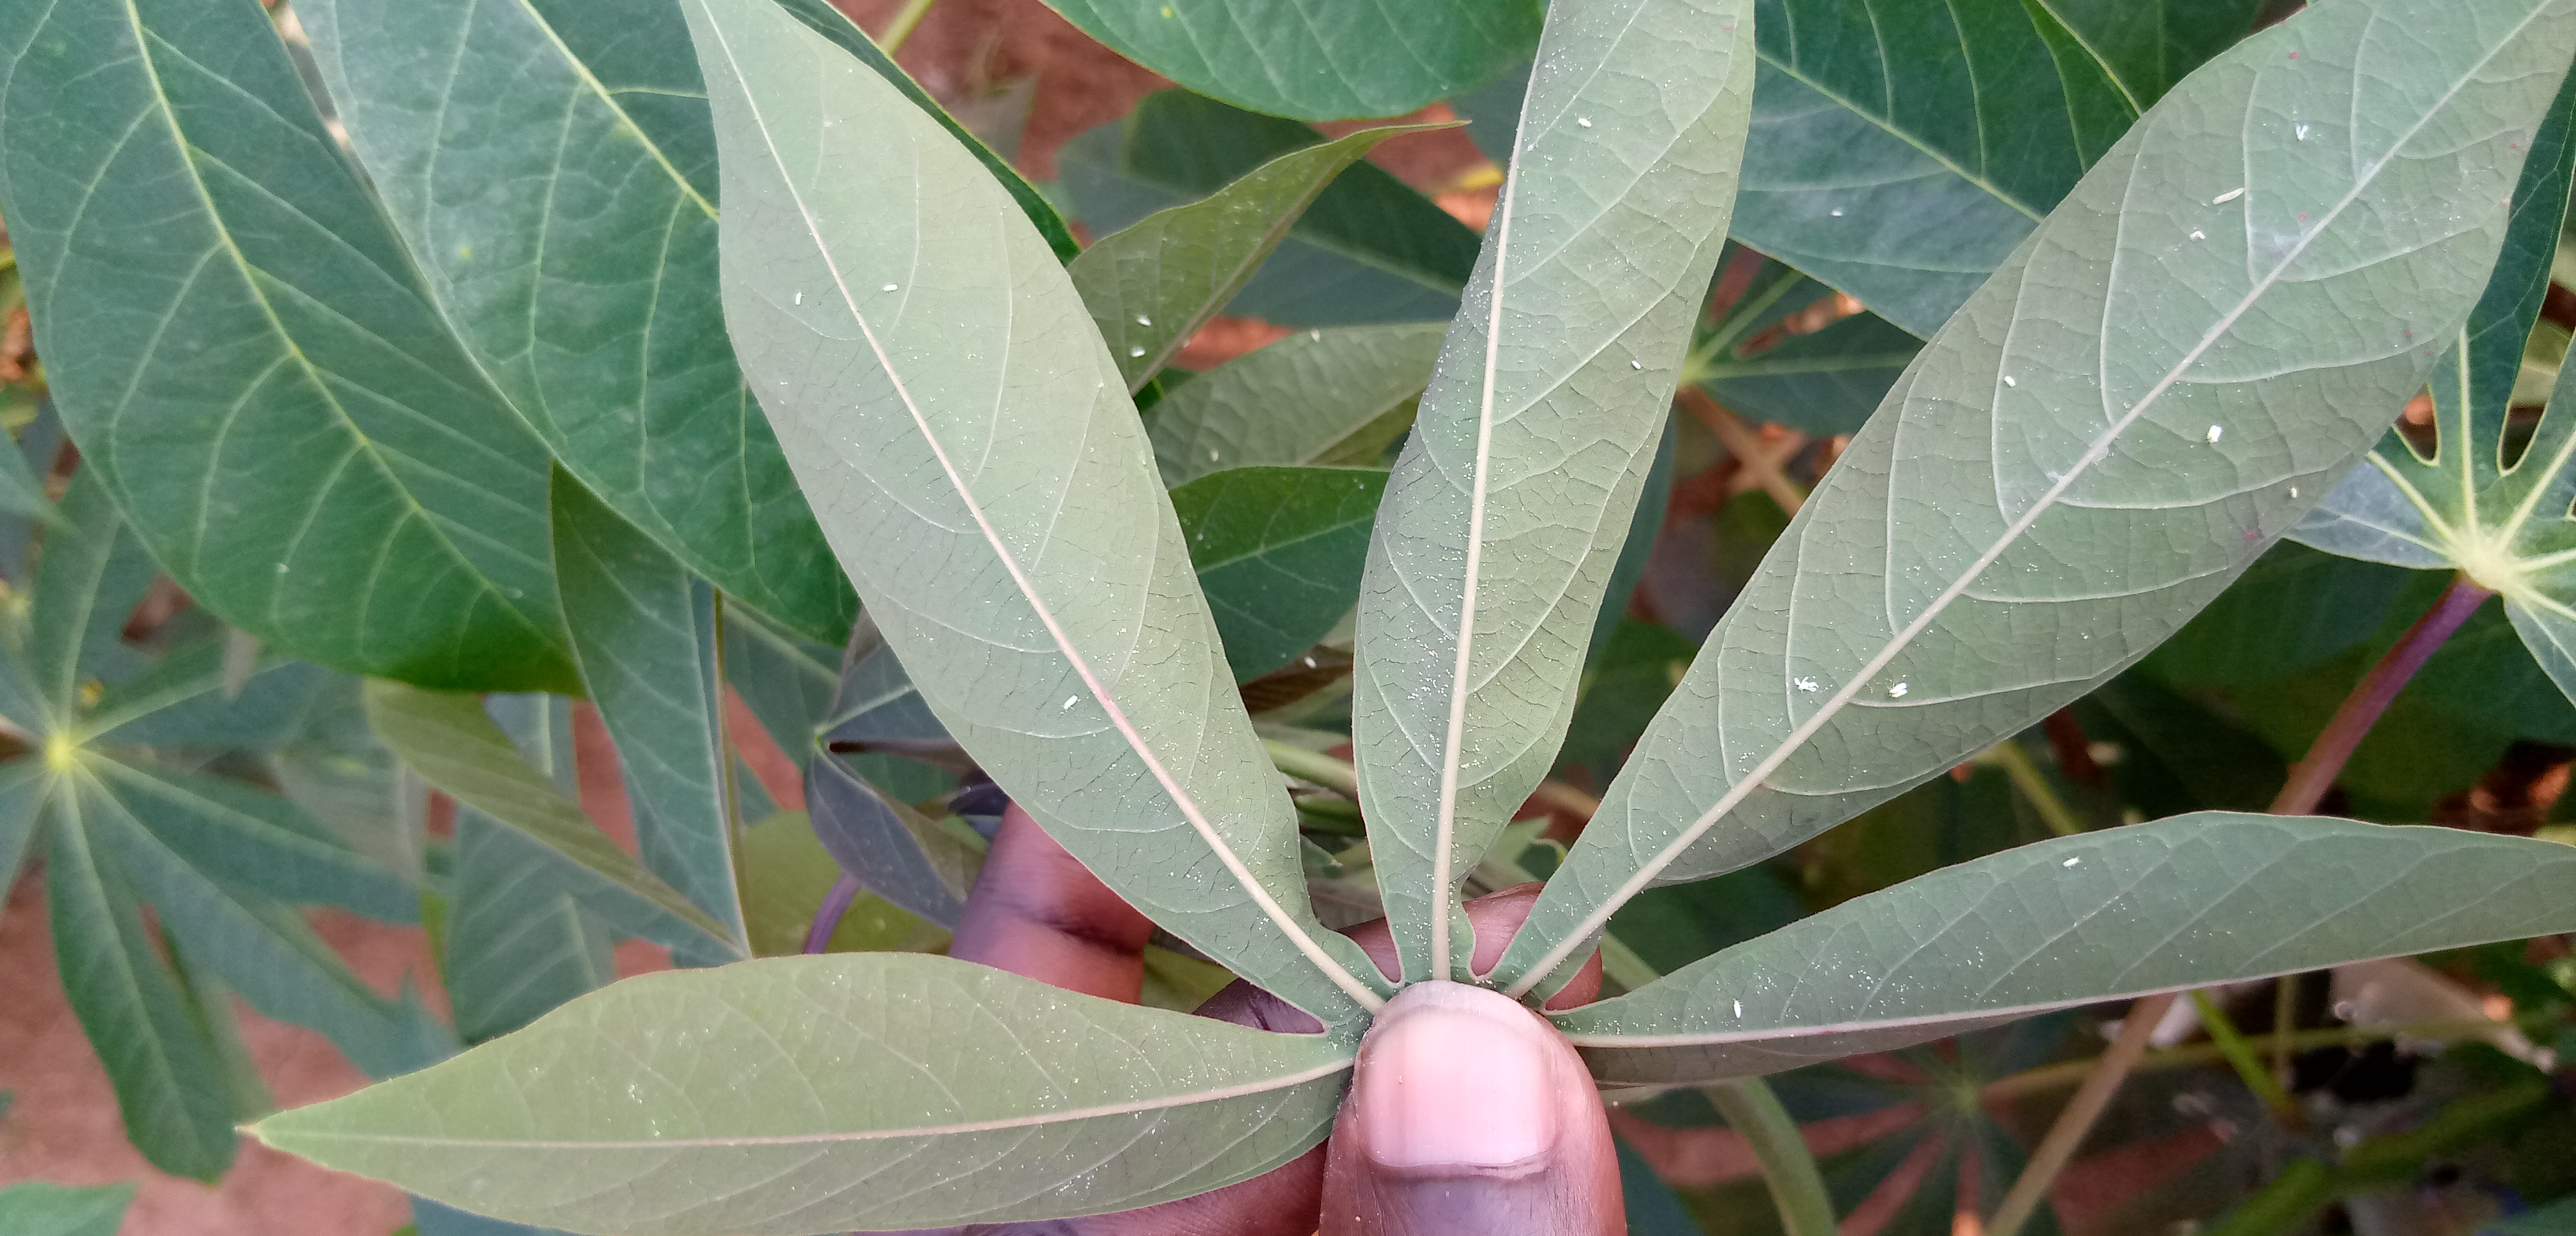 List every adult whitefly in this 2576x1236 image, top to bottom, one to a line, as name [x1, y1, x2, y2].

whitefly [1574, 115, 1596, 130]
whitefly [2292, 119, 2311, 144]
whitefly [2208, 183, 2249, 206]
whitefly [2186, 228, 2210, 243]
whitefly [882, 281, 900, 294]
whitefly [793, 288, 803, 308]
whitefly [1134, 314, 1154, 328]
whitefly [1307, 324, 1323, 344]
whitefly [1126, 346, 1147, 359]
whitefly [1628, 357, 1646, 373]
whitefly [2002, 373, 2018, 389]
whitefly [2204, 422, 2225, 447]
whitefly [1206, 447, 1221, 464]
whitefly [2287, 483, 2302, 502]
whitefly [1302, 653, 1321, 669]
whitefly [1790, 673, 1821, 697]
whitefly [1888, 679, 1909, 701]
whitefly [1061, 693, 1080, 711]
whitefly [2061, 854, 2083, 870]
whitefly [1730, 995, 1745, 1020]